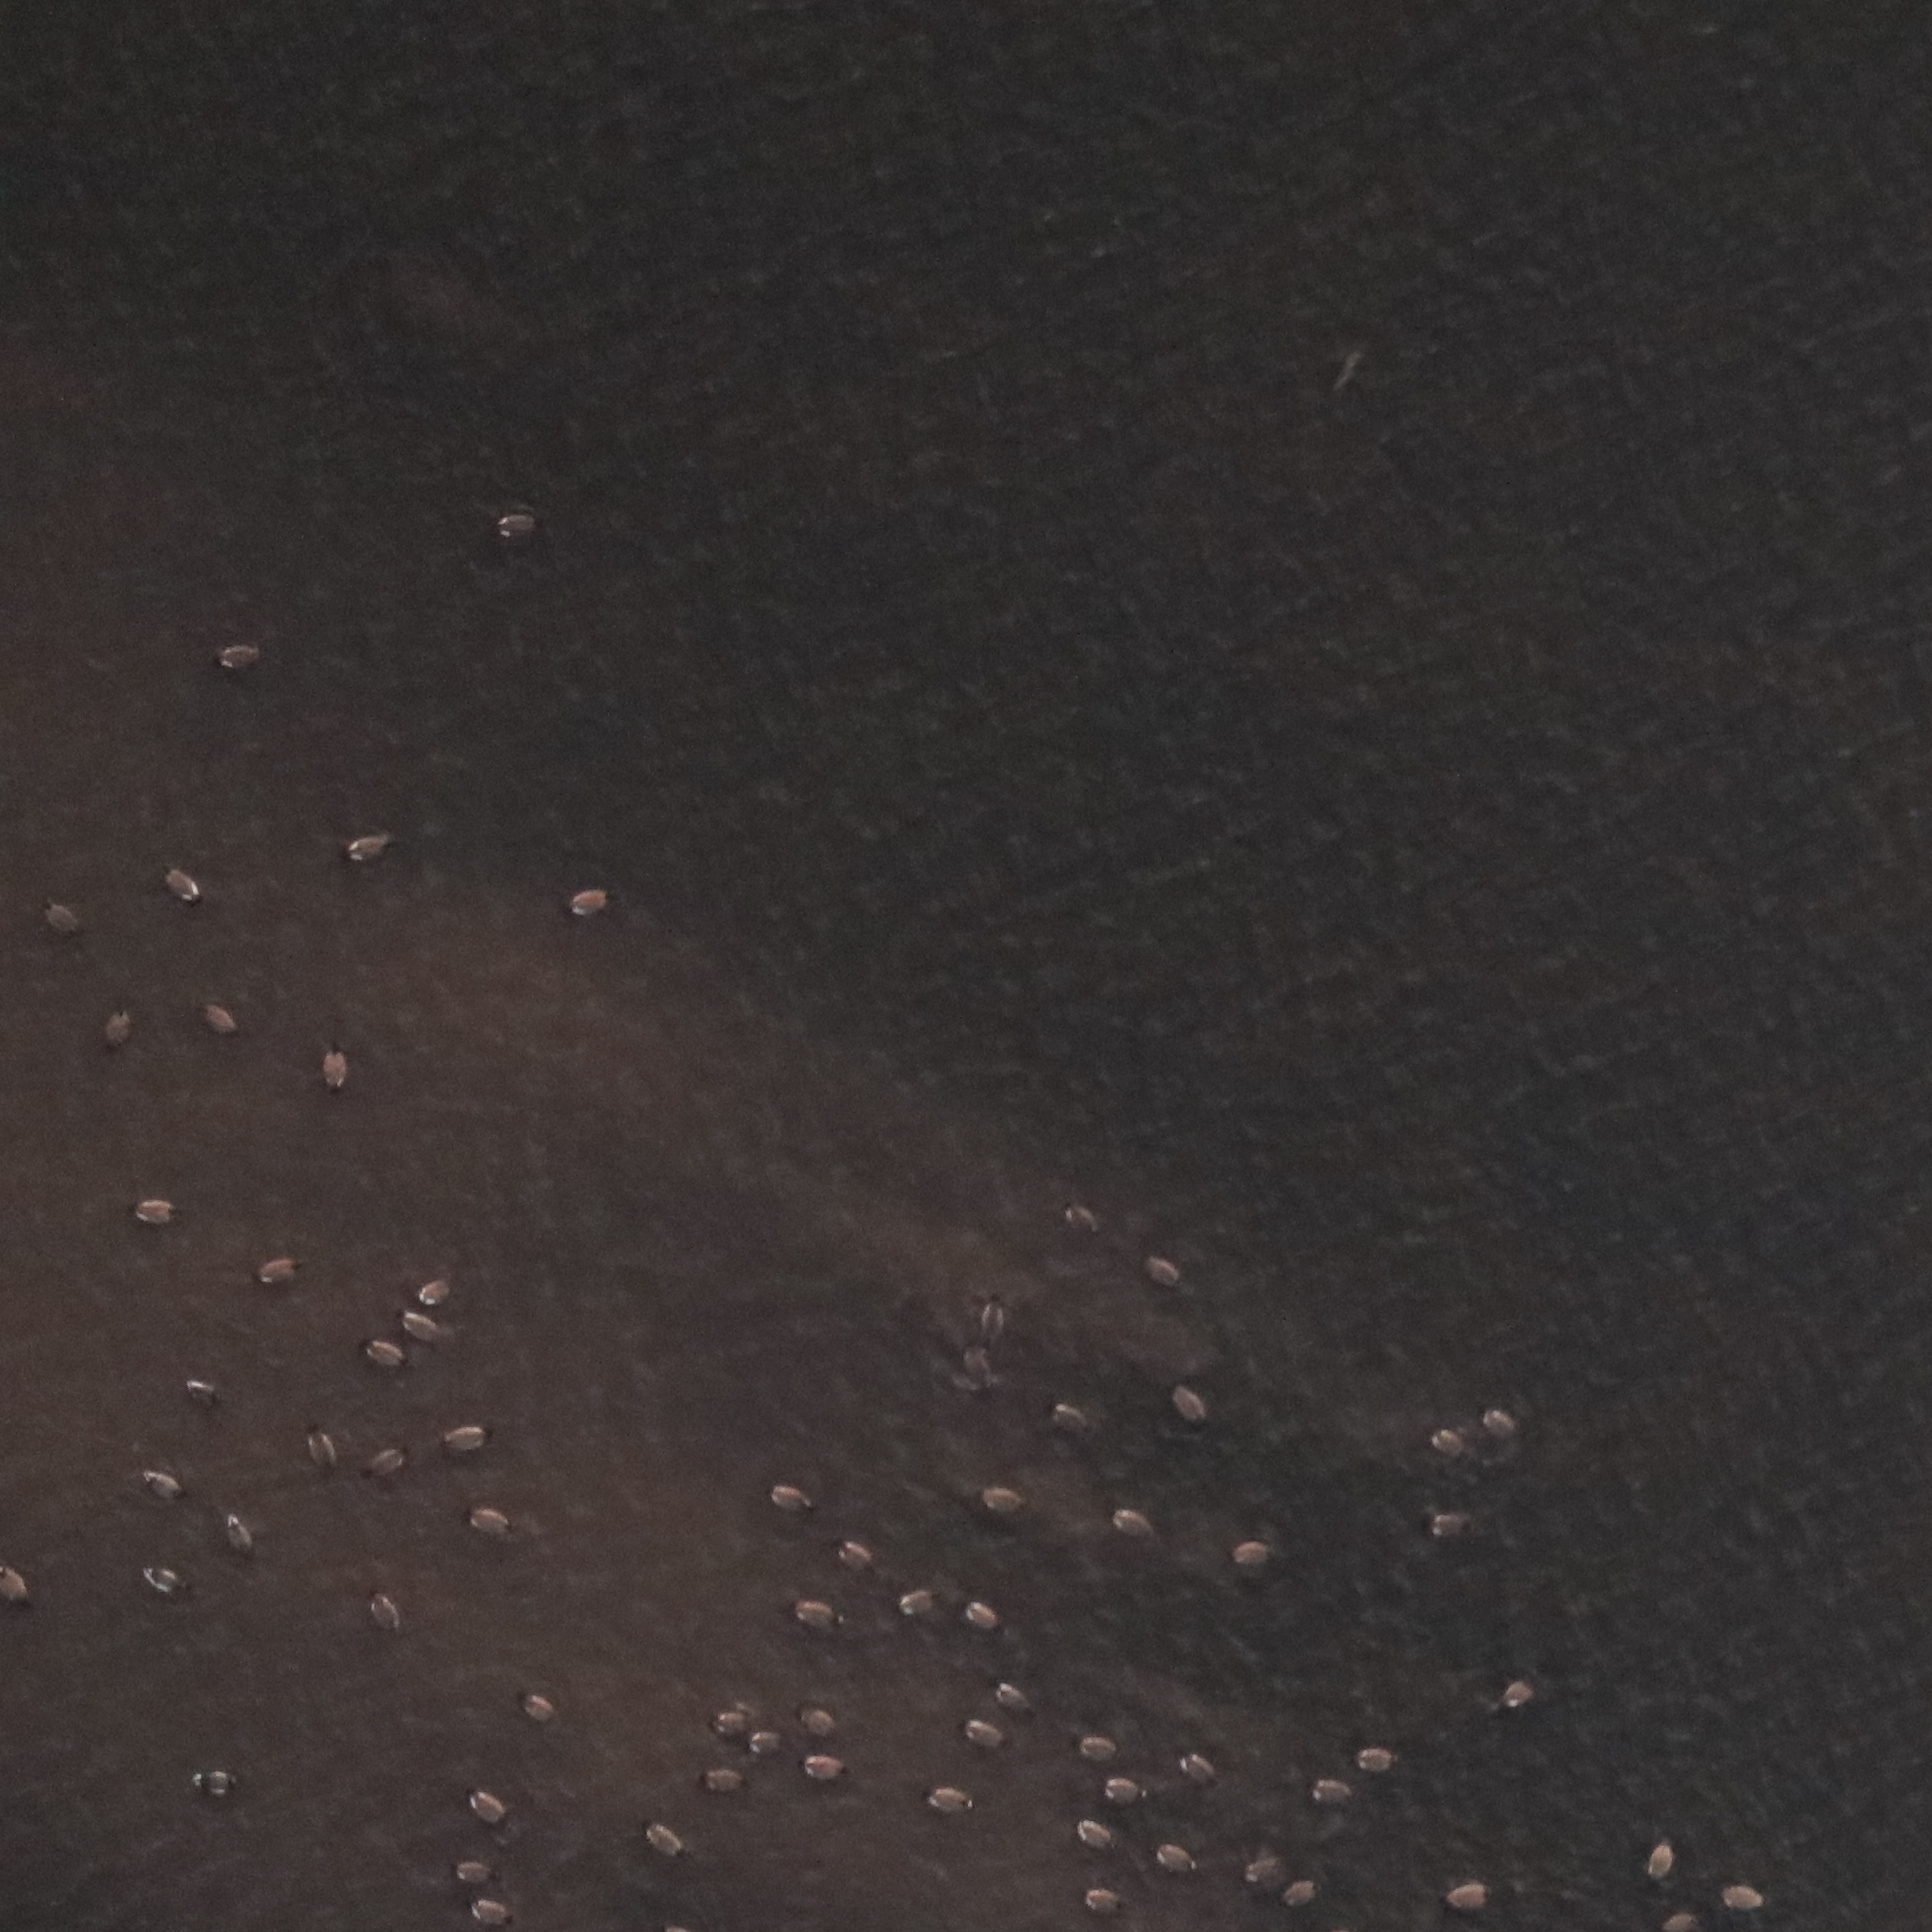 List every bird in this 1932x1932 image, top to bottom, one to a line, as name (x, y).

Canada goose (519, 527)
Canada goose (240, 663)
Canada goose (367, 842)
Canada goose (181, 887)
Canada goose (586, 907)
Canada goose (53, 909)
Canada goose (221, 1019)
Canada goose (114, 1028)
Canada goose (335, 1069)
Canada goose (157, 1210)
Canada goose (1080, 1223)
Canada goose (1163, 1269)
Canada goose (283, 1272)
Canada goose (434, 1291)
Canada goose (997, 1314)
Canada goose (415, 1332)
Canada goose (383, 1357)
Canada goose (977, 1366)
brant (200, 1387)
Canada goose (1188, 1404)
Canada goose (1505, 1420)
Canada goose (1069, 1429)
Canada goose (466, 1438)
Canada goose (1449, 1444)
Canada goose (328, 1446)
Canada goose (386, 1461)
brant (163, 1482)
Canada goose (790, 1496)
Canada goose (1004, 1501)
Canada goose (490, 1521)
Canada goose (1132, 1524)
Canada goose (1447, 1524)
brant (241, 1540)
Canada goose (1251, 1554)
Canada goose (857, 1555)
brant (166, 1578)
Canada goose (8, 1584)
Canada goose (912, 1602)
Canada goose (390, 1610)
Canada goose (816, 1613)
Canada goose (984, 1623)
Canada goose (1516, 1690)
Canada goose (1013, 1695)
Canada goose (541, 1713)
Canada goose (821, 1722)
Canada goose (744, 1724)
Canada goose (984, 1735)
Canada goose (781, 1737)
Canada goose (1092, 1754)
Canada goose (1371, 1759)
Canada goose (834, 1763)
brant (223, 1780)
Canada goose (1189, 1780)
Canada goose (724, 1790)
Canada goose (1326, 1790)
Canada goose (1108, 1794)
Canada goose (953, 1812)
Canada goose (491, 1815)
Canada goose (1082, 1831)
Canada goose (665, 1839)
Canada goose (1173, 1857)
Canada goose (1262, 1860)
Canada goose (1660, 1861)
Canada goose (461, 1871)
Canada goose (1749, 1887)
Canada goose (1299, 1891)
Canada goose (1465, 1894)
Canada goose (1100, 1902)
Canada goose (497, 1918)